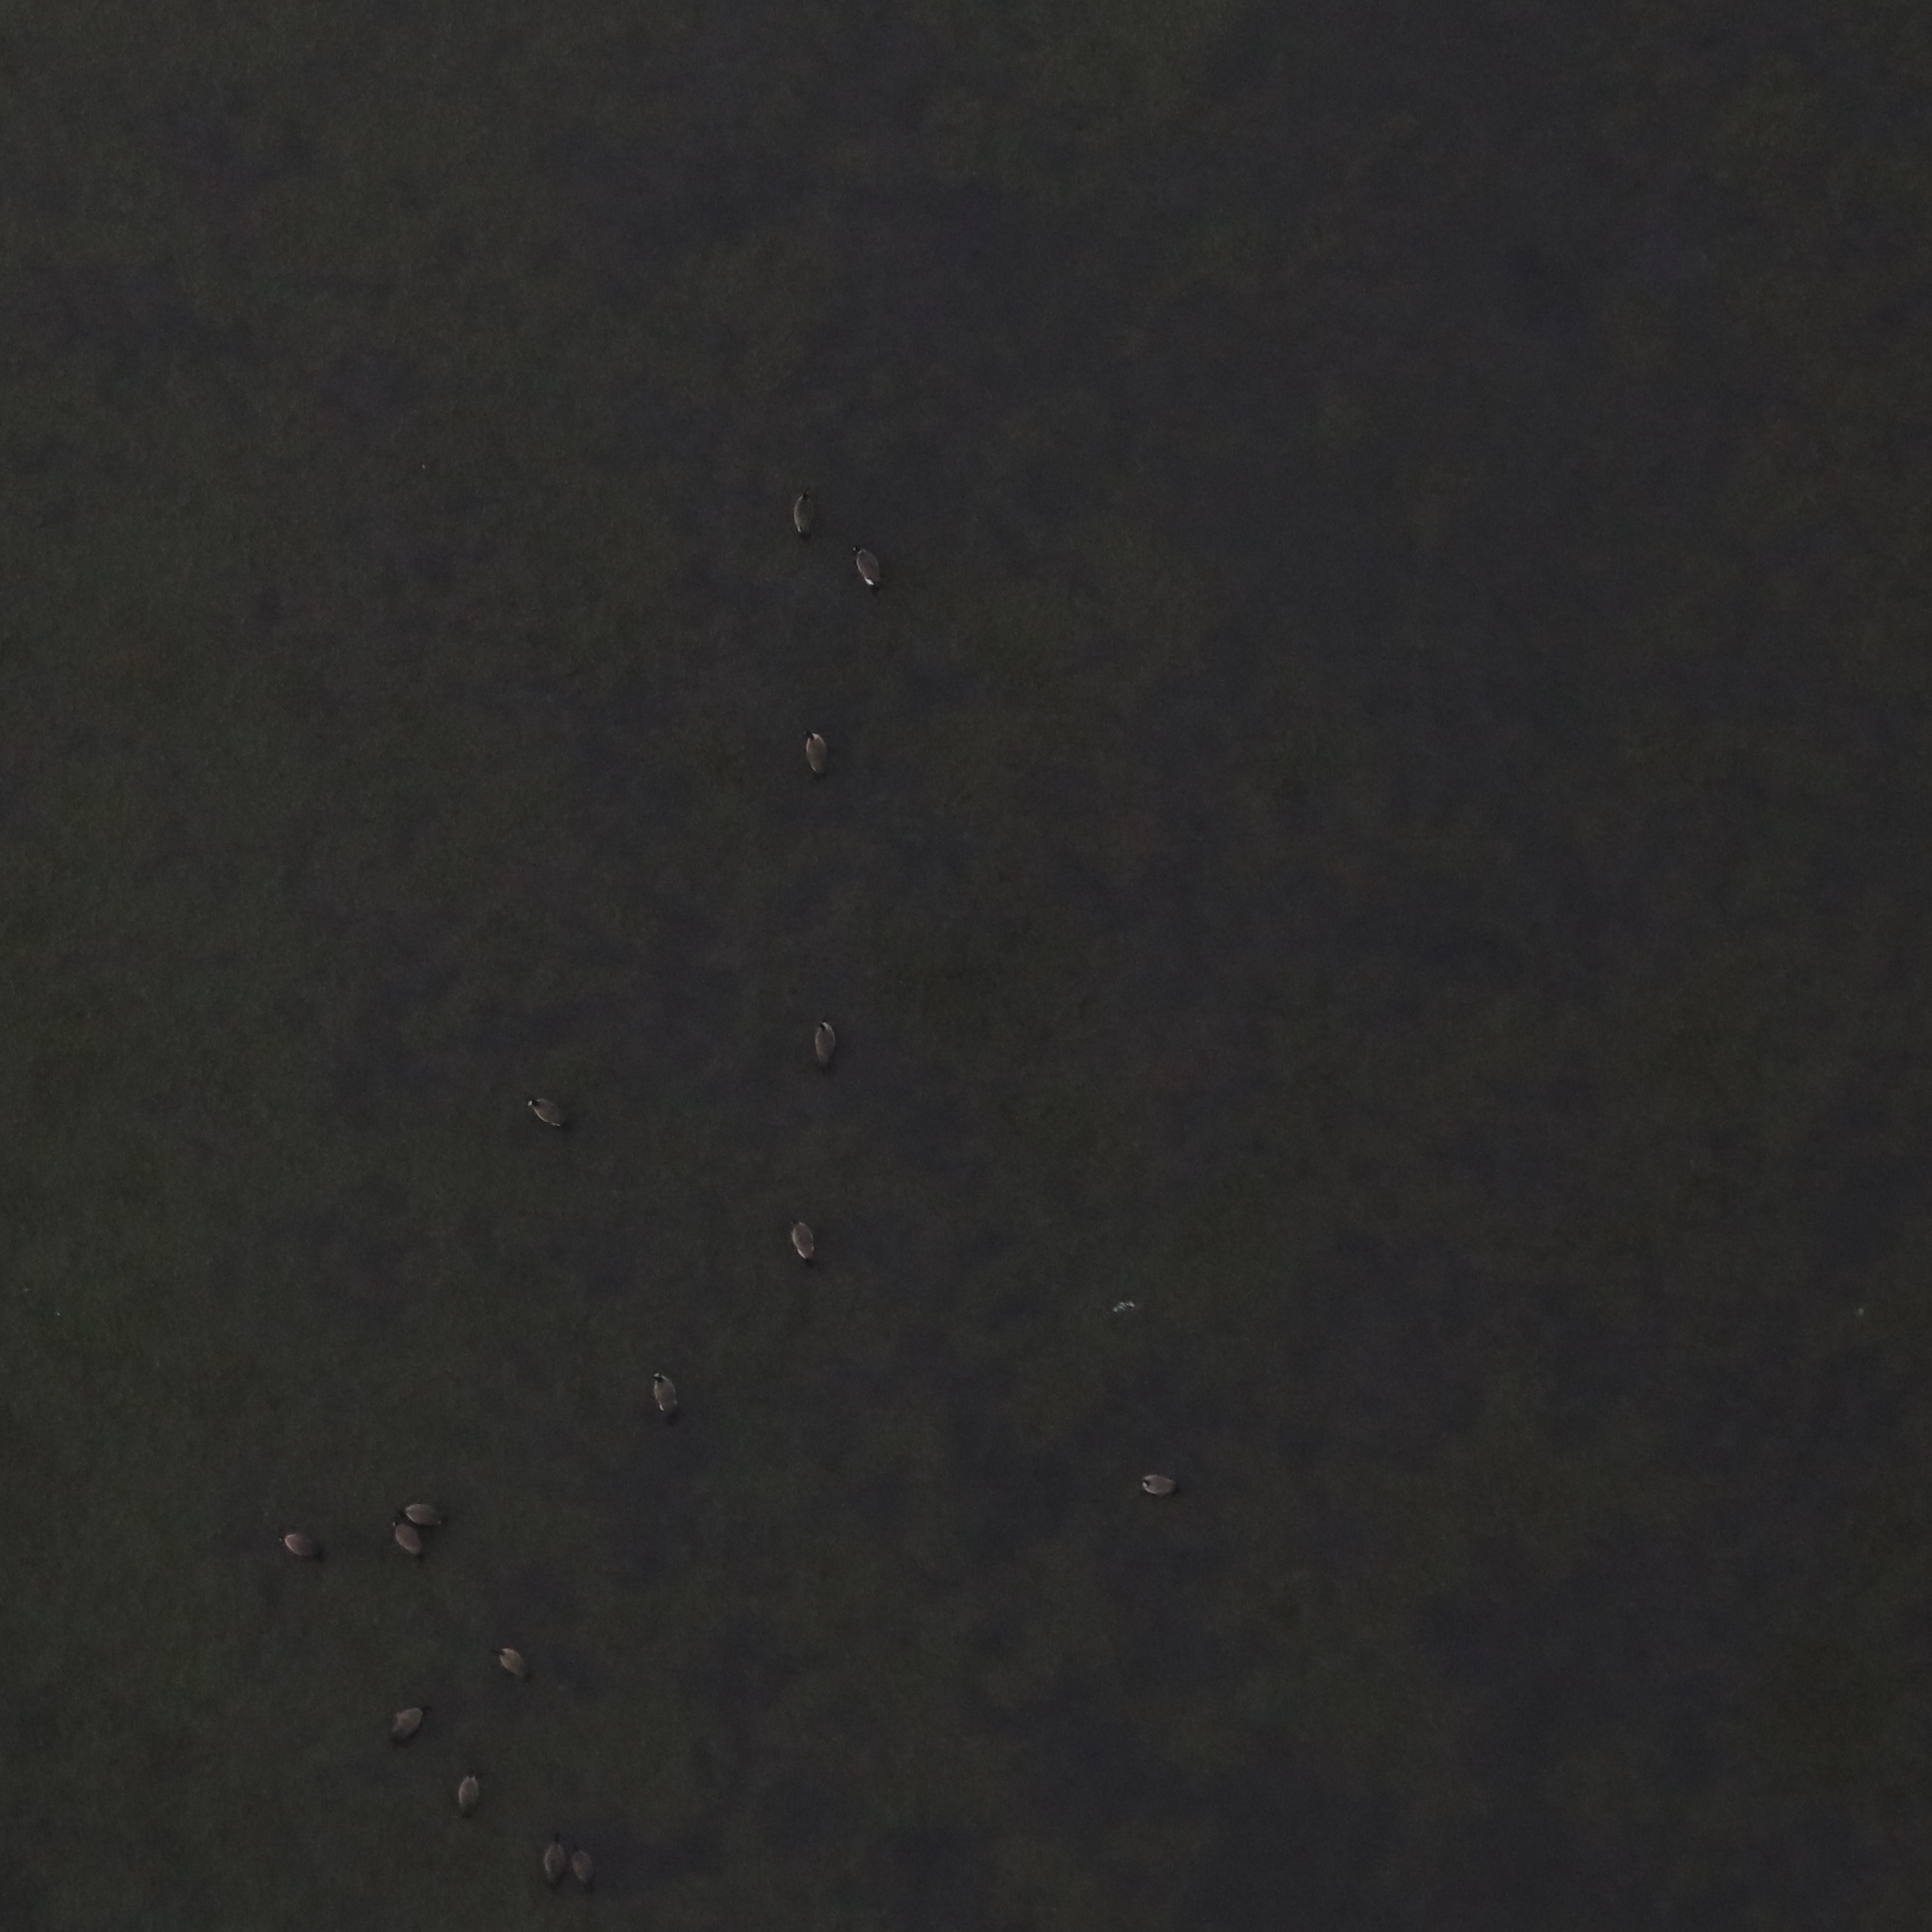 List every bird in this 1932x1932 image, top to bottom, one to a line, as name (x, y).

Canada goose (801, 515)
Canada goose (867, 569)
Canada goose (818, 756)
Canada goose (824, 1045)
Canada goose (549, 1113)
Canada goose (805, 1241)
Canada goose (666, 1396)
Canada goose (1158, 1486)
Canada goose (414, 1529)
Canada goose (299, 1543)
Canada goose (515, 1663)
Canada goose (409, 1721)
Canada goose (469, 1795)
Canada goose (558, 1865)
Canada goose (583, 1869)